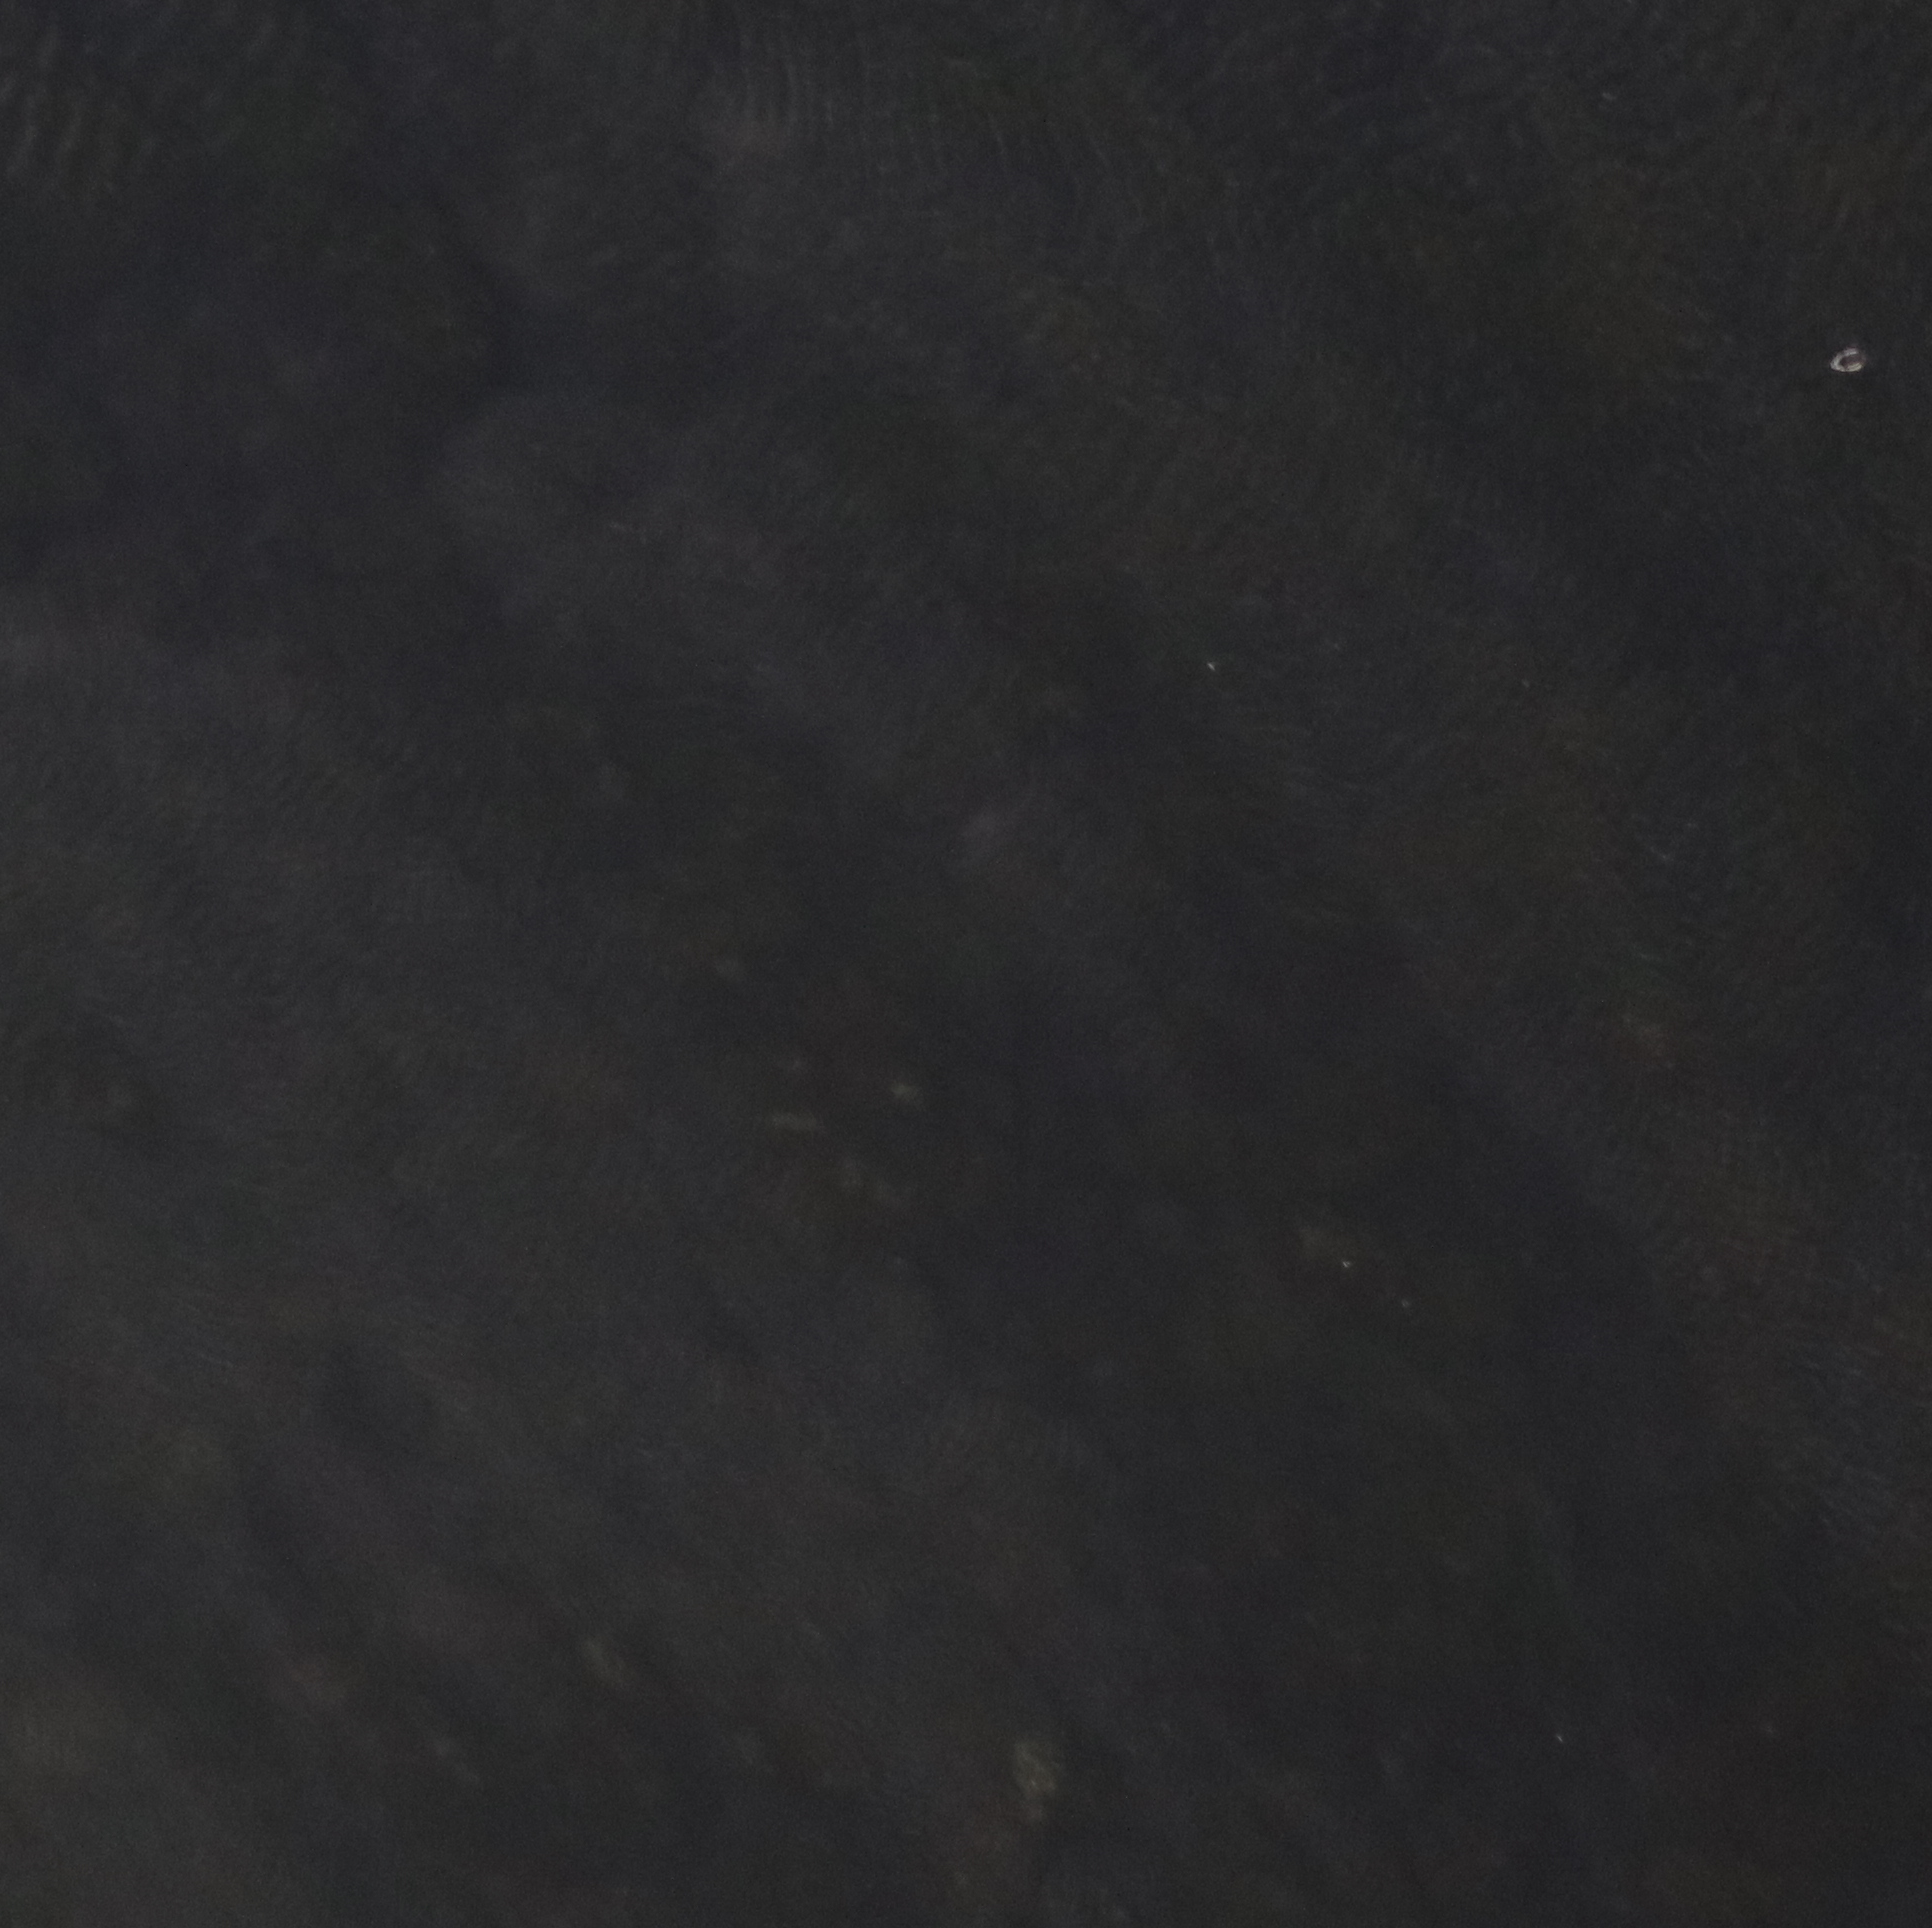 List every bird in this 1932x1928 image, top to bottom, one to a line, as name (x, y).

brant (1849, 361)